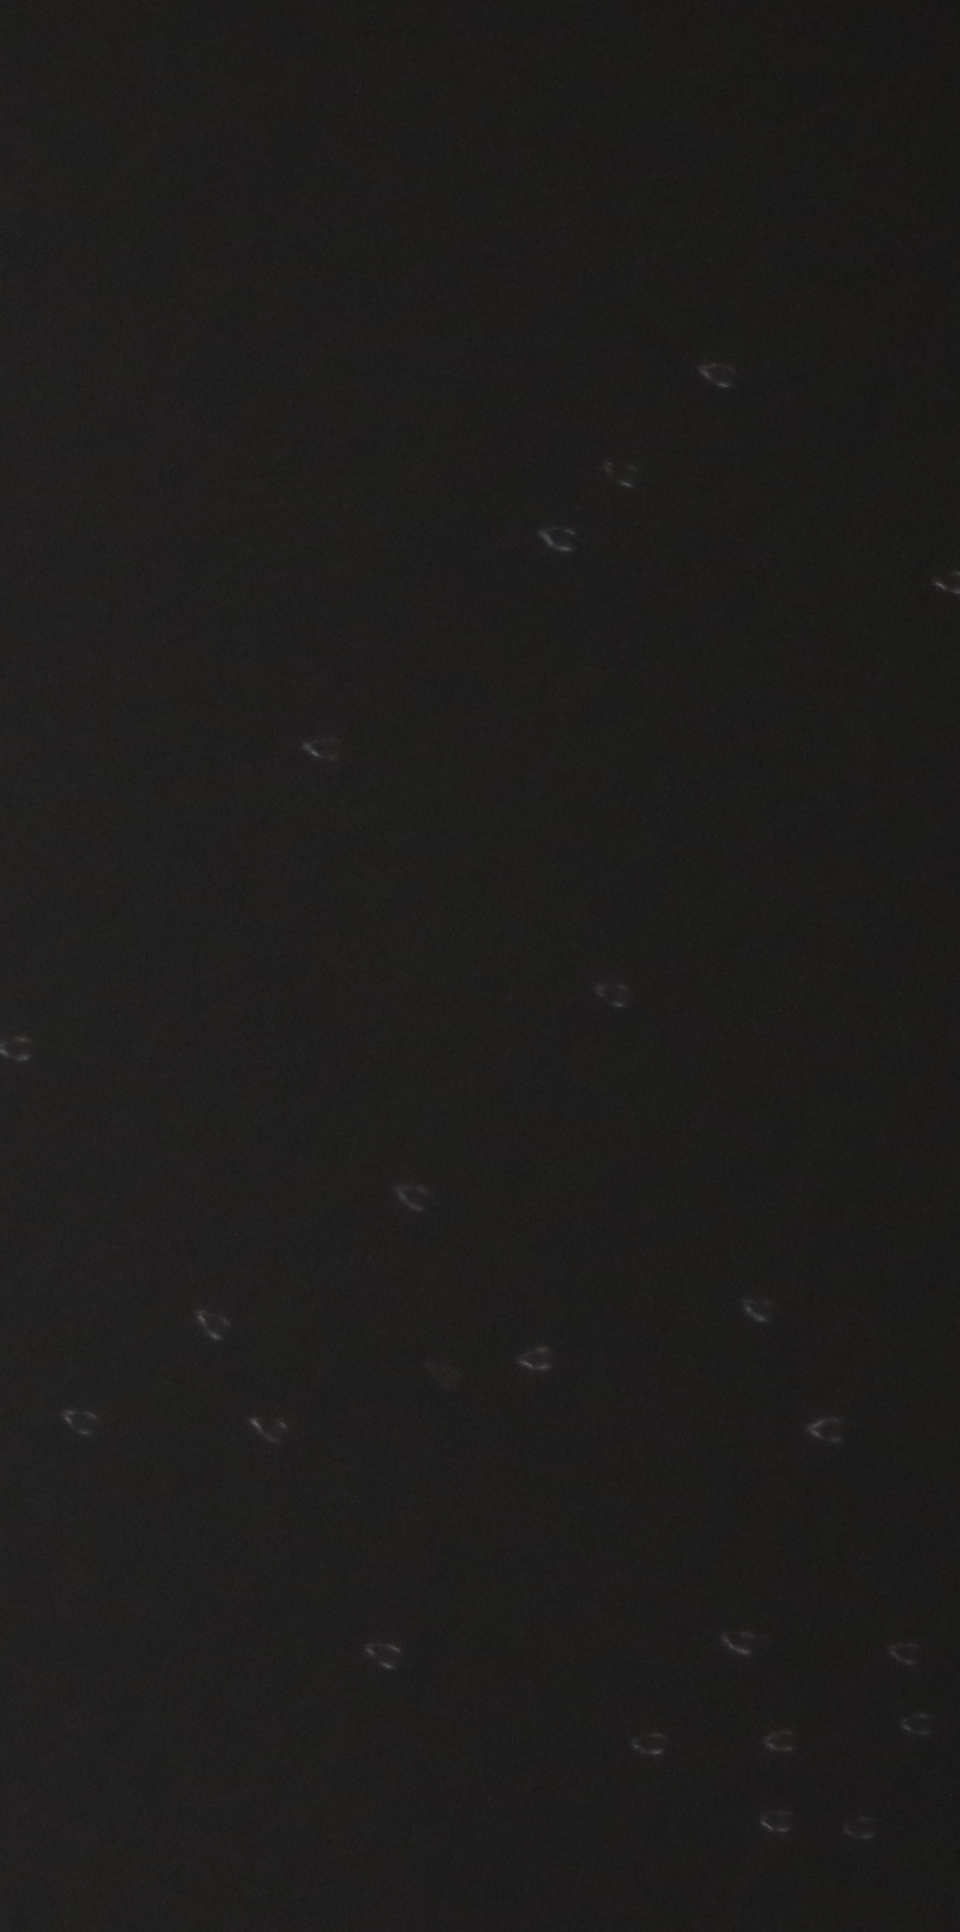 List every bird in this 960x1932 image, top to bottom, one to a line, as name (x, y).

brant (723, 372)
brant (625, 472)
brant (561, 535)
brant (319, 753)
brant (612, 993)
brant (20, 1046)
brant (421, 1195)
brant (759, 1303)
brant (209, 1329)
brant (537, 1351)
brant (449, 1372)
brant (78, 1422)
brant (271, 1427)
brant (826, 1428)
brant (741, 1642)
brant (899, 1650)
brant (385, 1654)
brant (928, 1715)
brant (648, 1740)
brant (779, 1748)
brant (781, 1822)
brant (859, 1832)